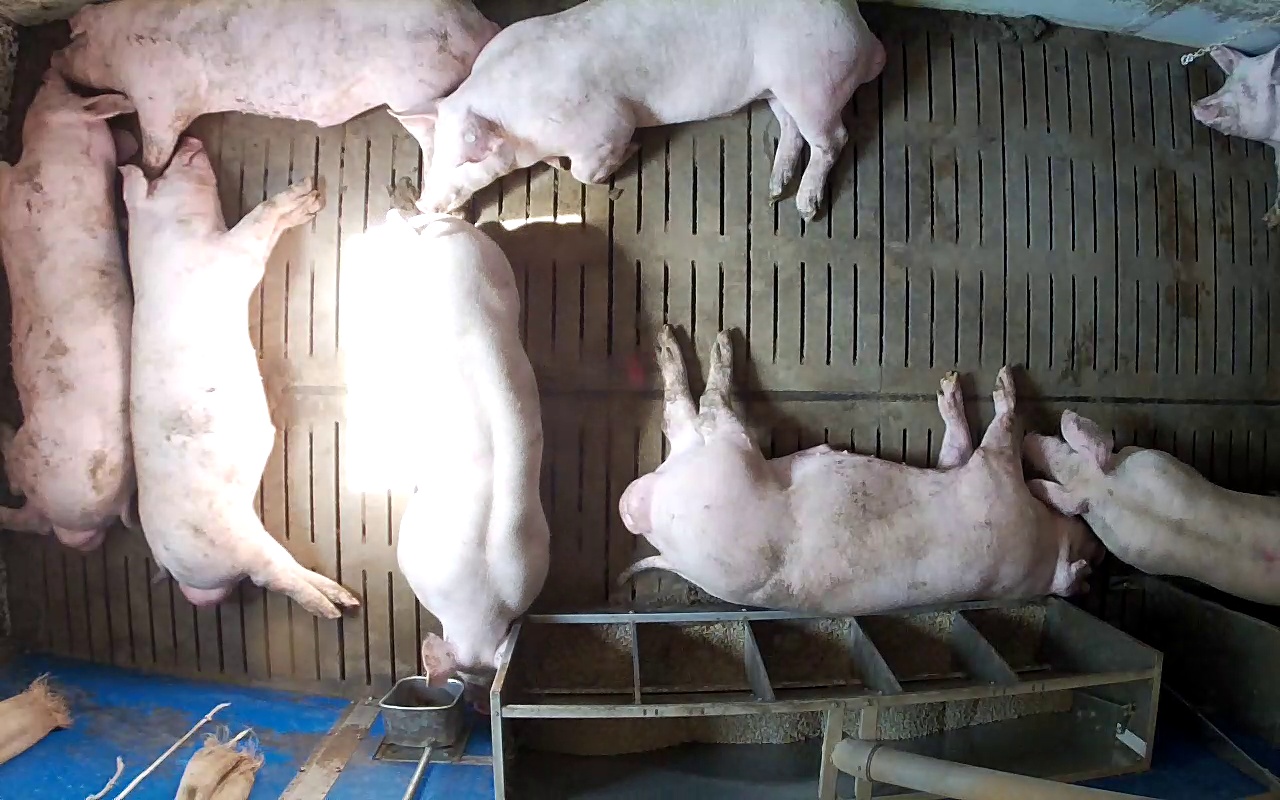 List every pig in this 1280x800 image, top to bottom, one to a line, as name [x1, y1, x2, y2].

pig [387, 0, 890, 216]
pig [51, 1, 503, 181]
pig [1189, 45, 1279, 227]
pig [3, 69, 137, 556]
pig [119, 135, 360, 623]
pig [385, 193, 549, 716]
pig [612, 322, 1108, 617]
pig [1023, 408, 1279, 604]